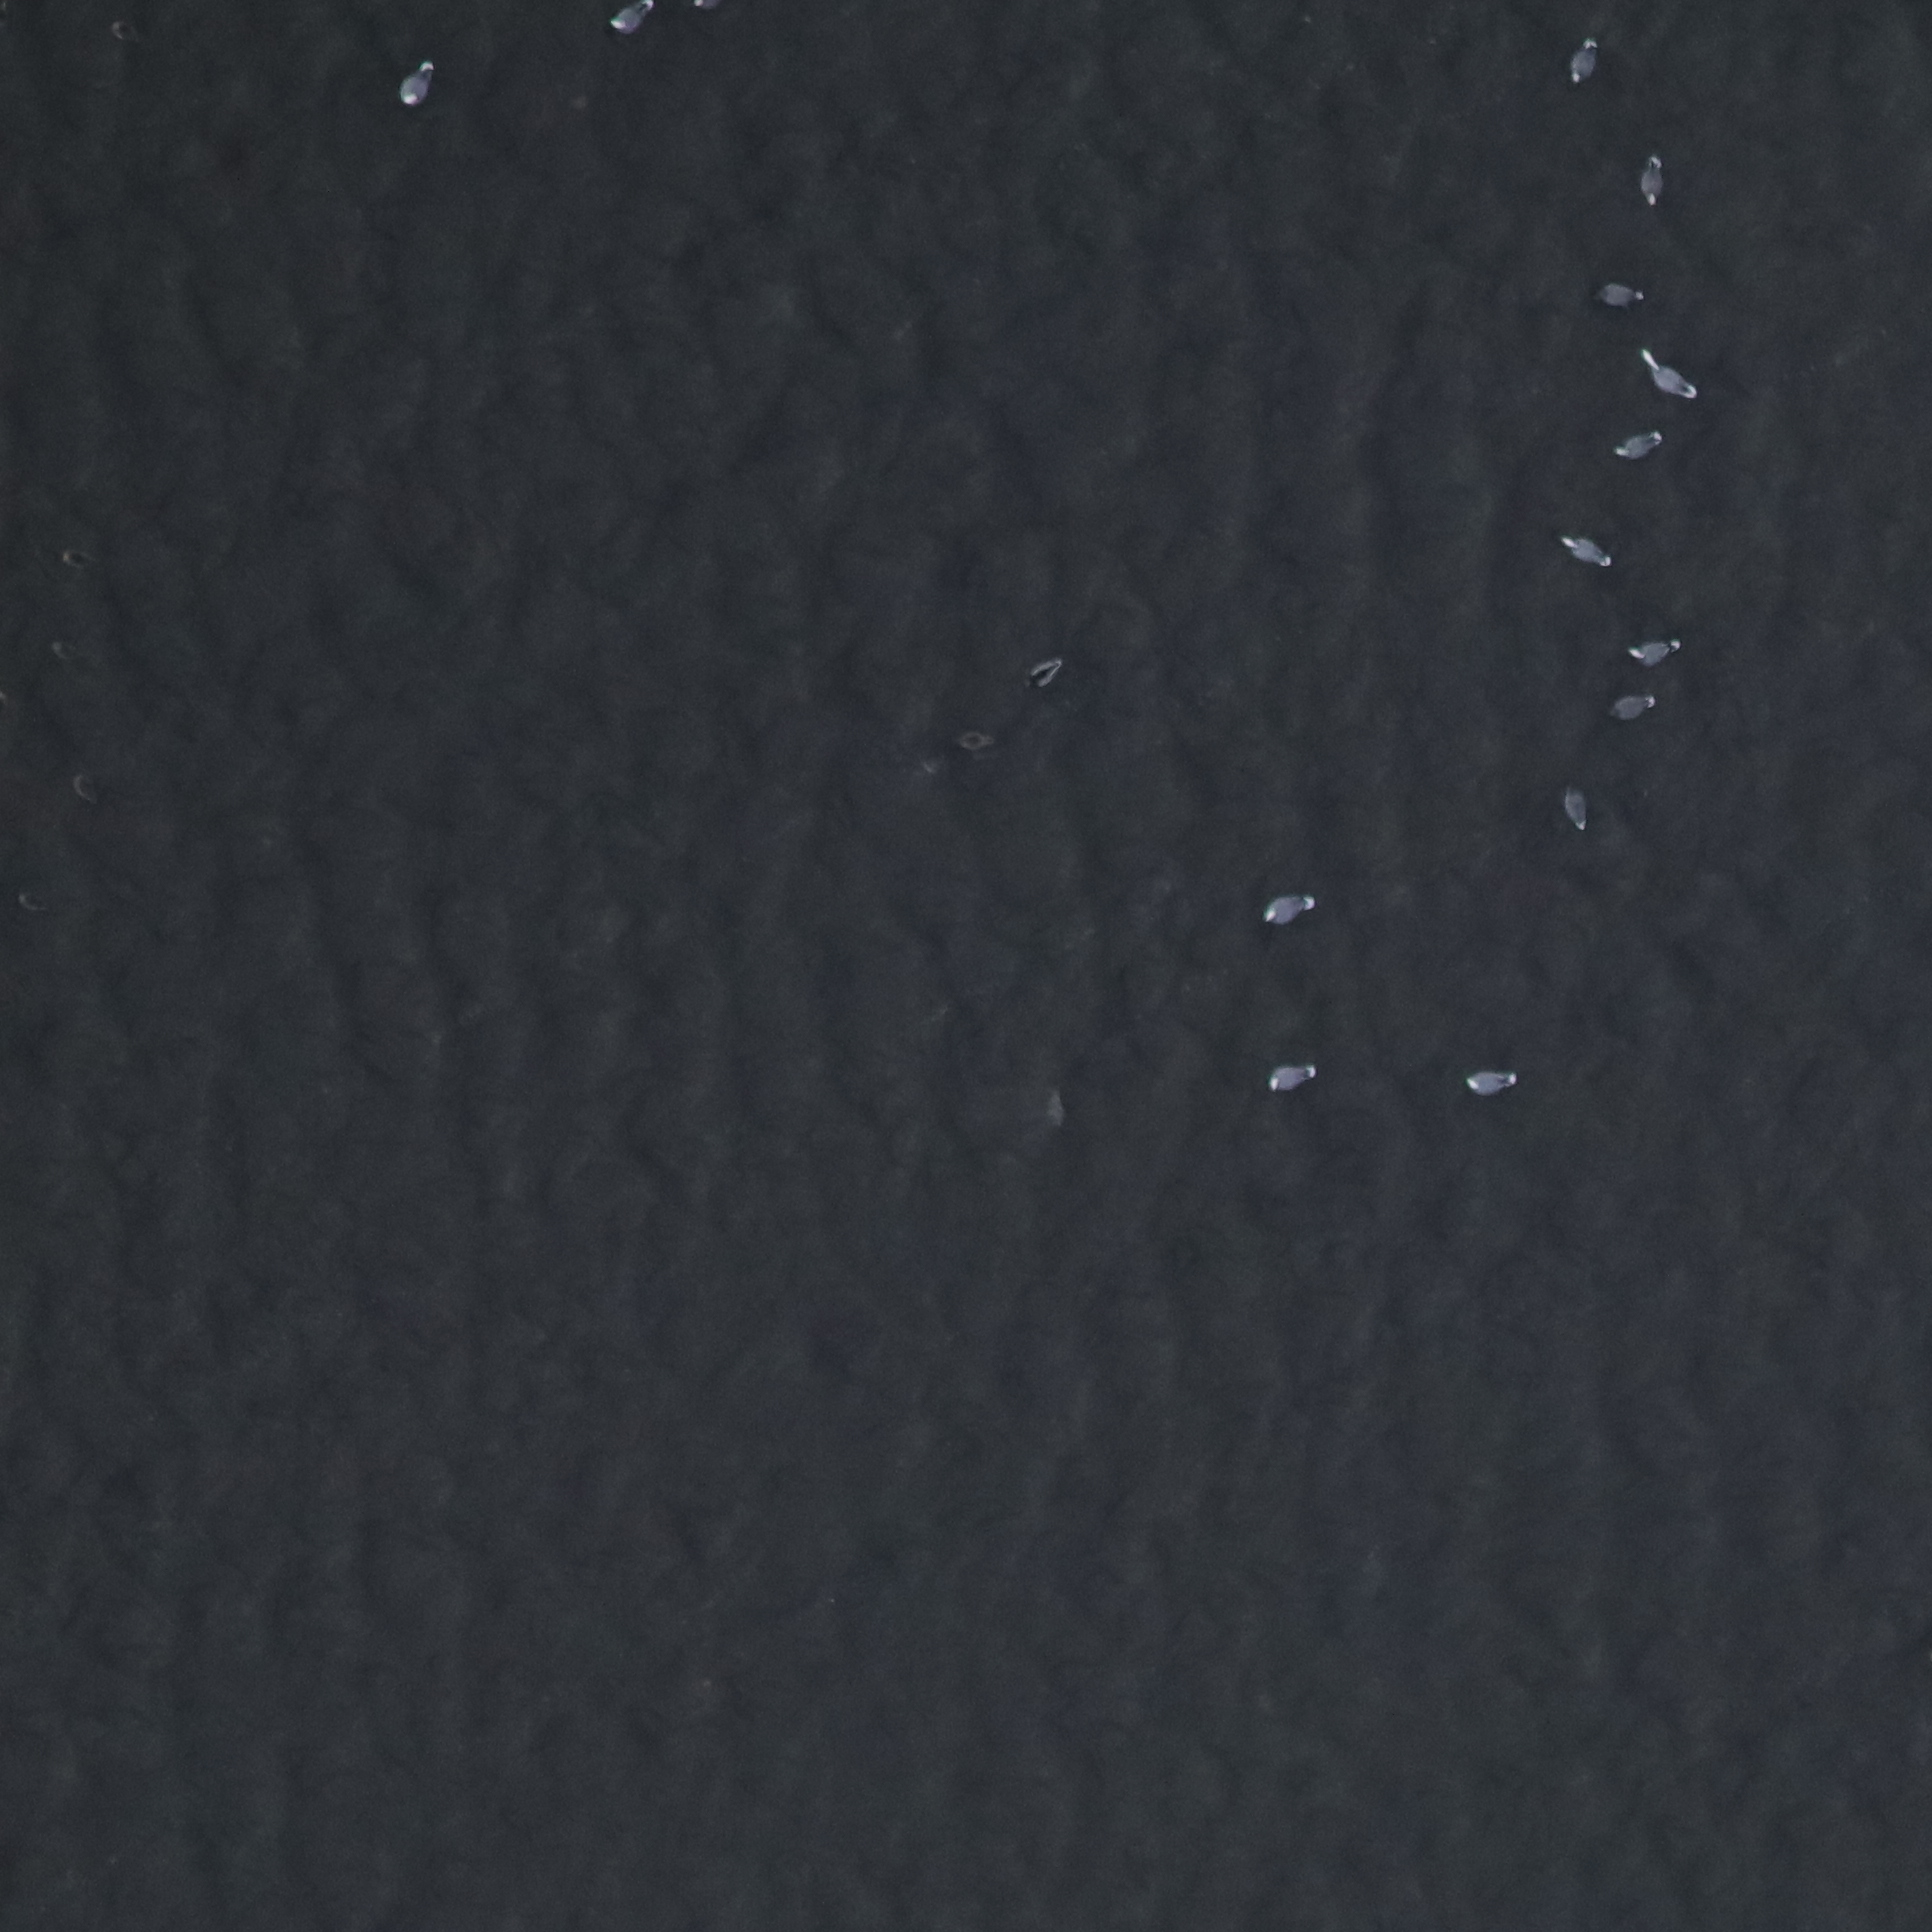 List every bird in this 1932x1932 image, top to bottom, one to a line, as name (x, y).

emperor goose (628, 17)
other bird (128, 31)
emperor goose (1584, 62)
emperor goose (418, 83)
emperor goose (1650, 178)
emperor goose (1622, 297)
emperor goose (1671, 385)
emperor goose (1637, 448)
emperor goose (1584, 553)
other bird (75, 560)
emperor goose (1653, 652)
other bird (69, 655)
other bird (1042, 674)
emperor goose (1631, 707)
other bird (973, 737)
other bird (87, 792)
emperor goose (1575, 807)
other bird (34, 906)
emperor goose (1285, 910)
emperor goose (1289, 1078)
emperor goose (1487, 1084)
other bird (1053, 1112)